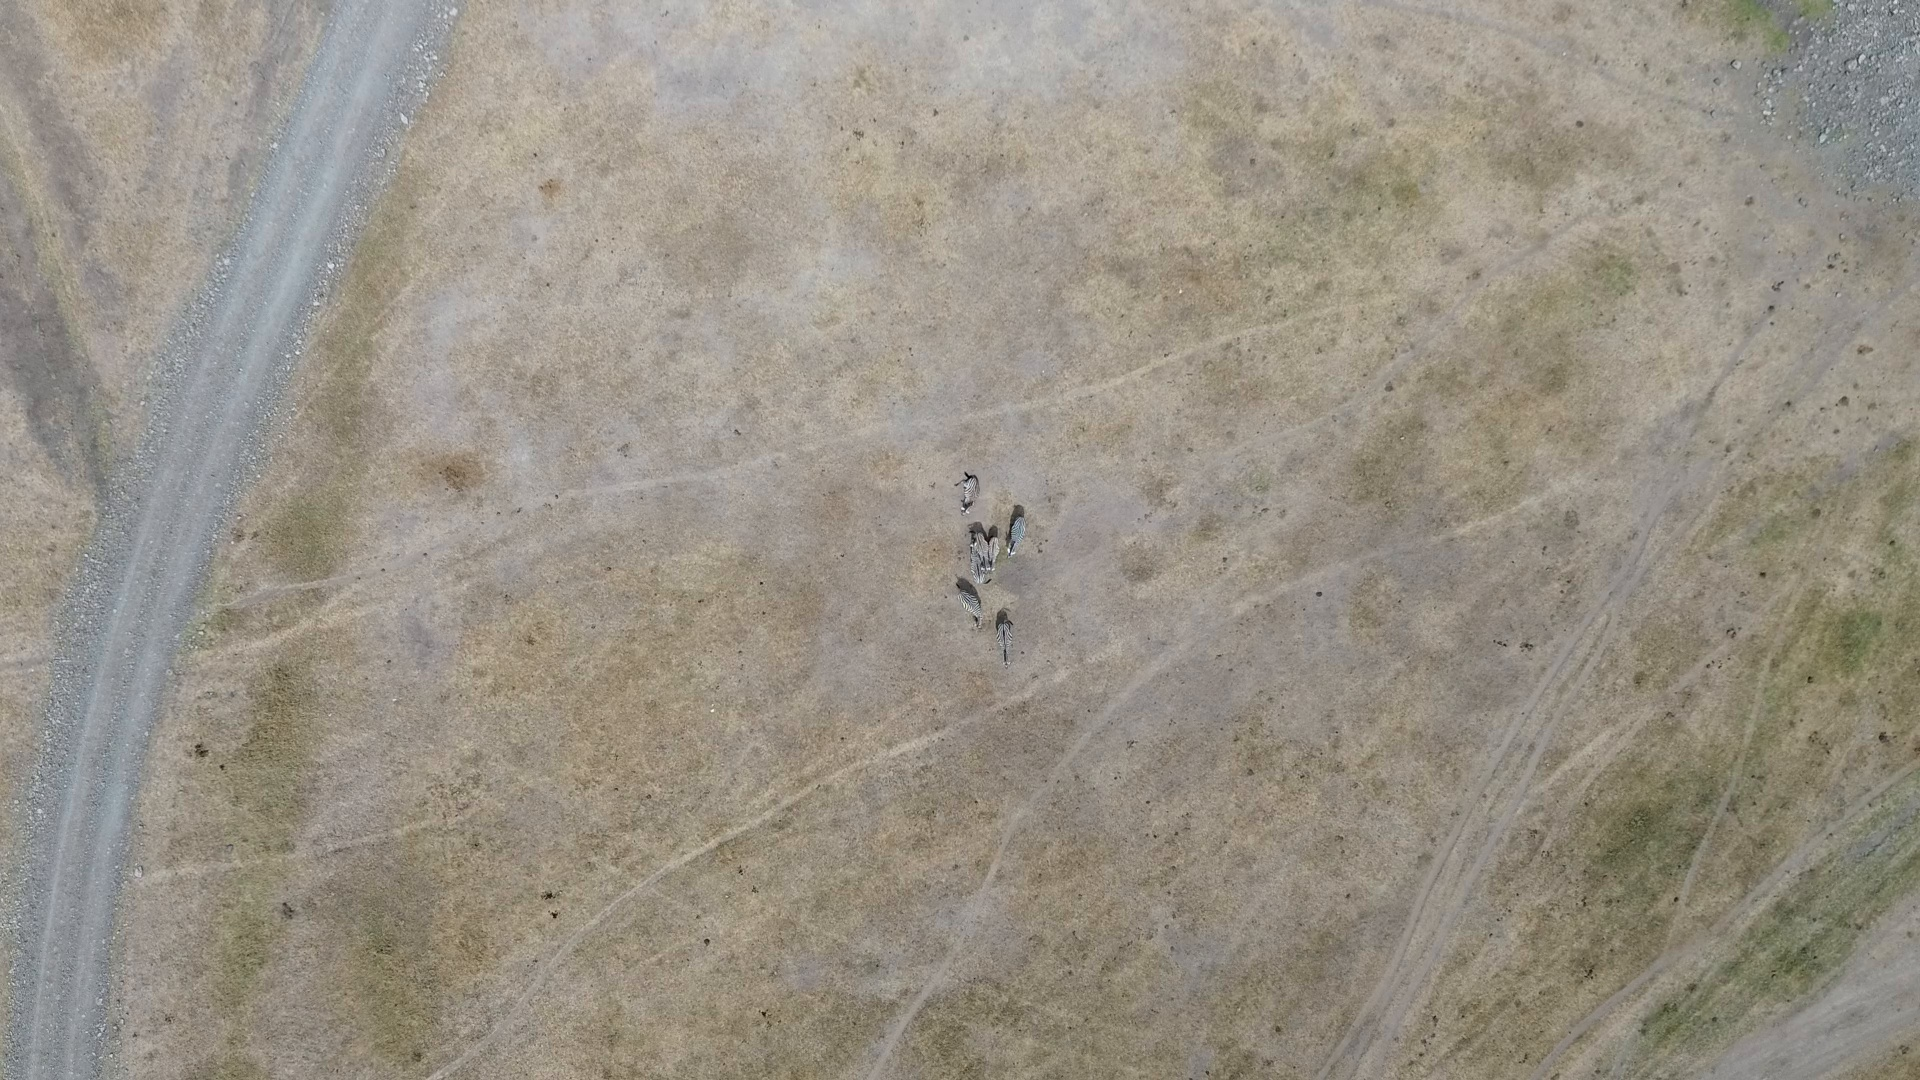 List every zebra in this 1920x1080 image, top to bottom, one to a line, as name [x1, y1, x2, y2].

zebra [960, 477, 979, 516]
zebra [1006, 517, 1026, 559]
zebra [975, 532, 990, 574]
zebra [988, 536, 1000, 572]
zebra [970, 540, 985, 584]
zebra [958, 590, 983, 629]
zebra [996, 622, 1012, 669]